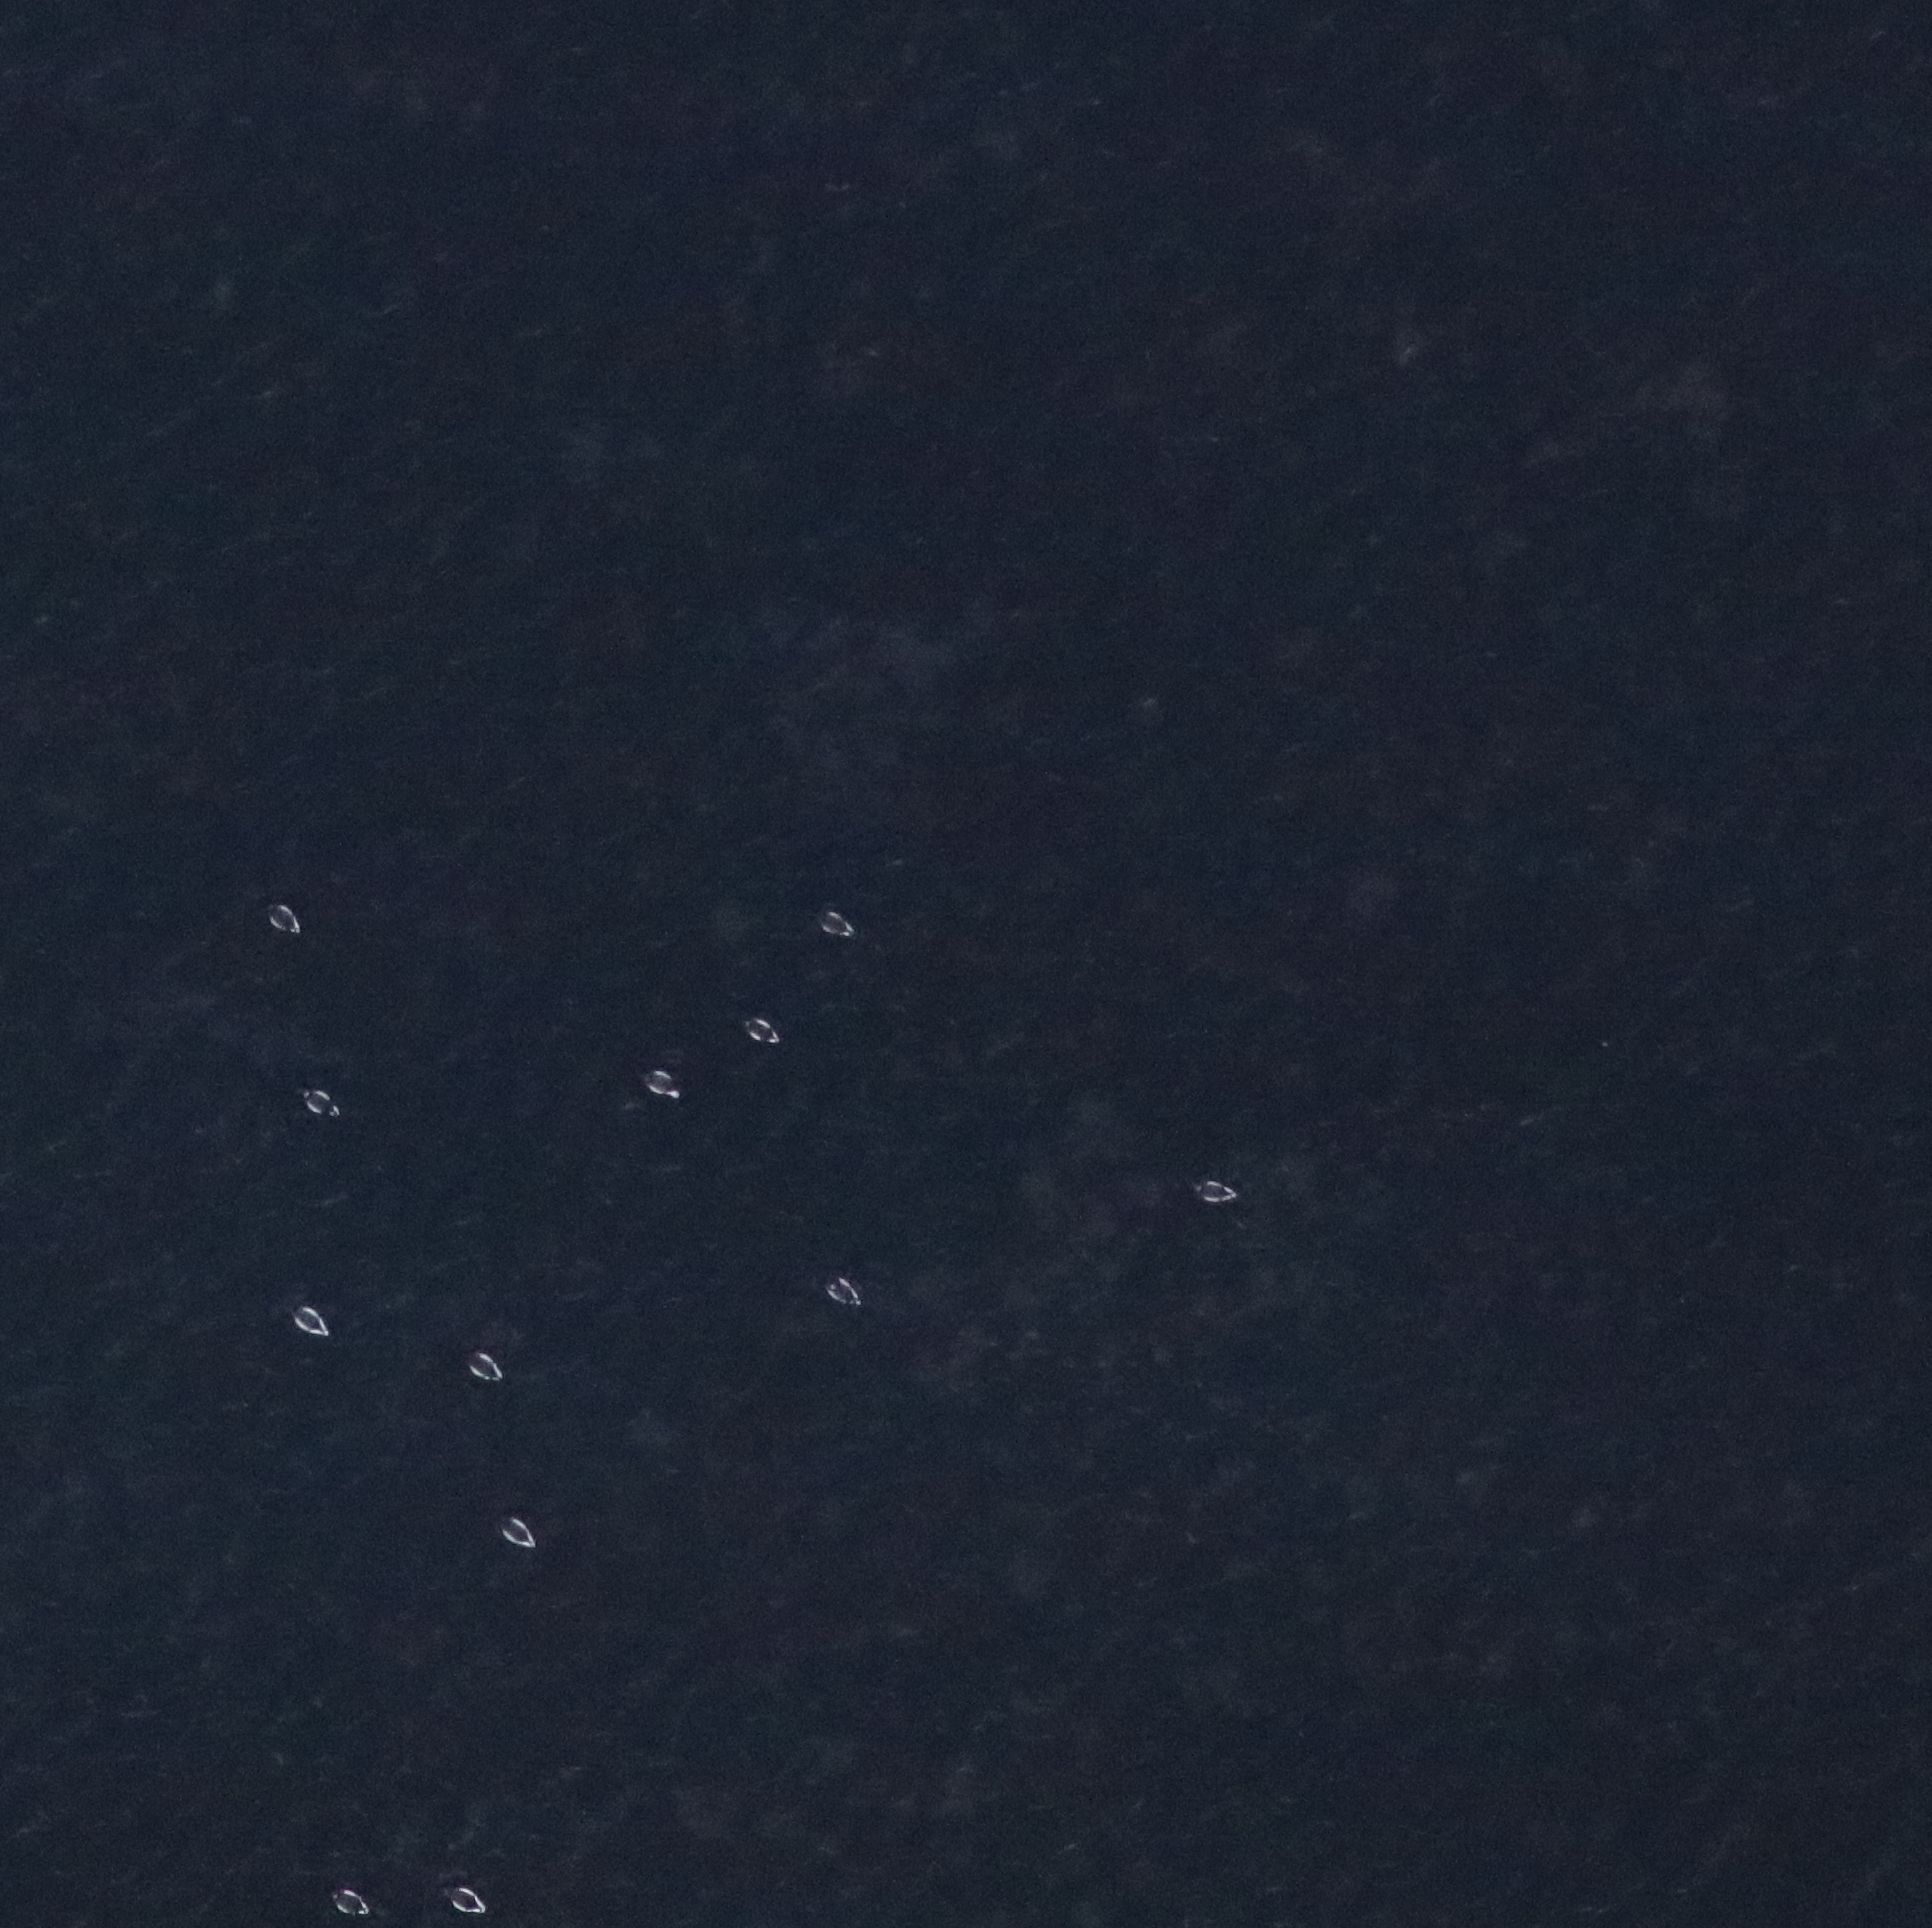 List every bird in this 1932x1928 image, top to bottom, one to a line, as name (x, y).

brant (282, 918)
brant (834, 924)
brant (760, 1030)
brant (660, 1082)
brant (319, 1103)
brant (1211, 1190)
brant (841, 1291)
brant (309, 1320)
brant (484, 1366)
brant (516, 1532)
brant (465, 1901)
brant (348, 1905)